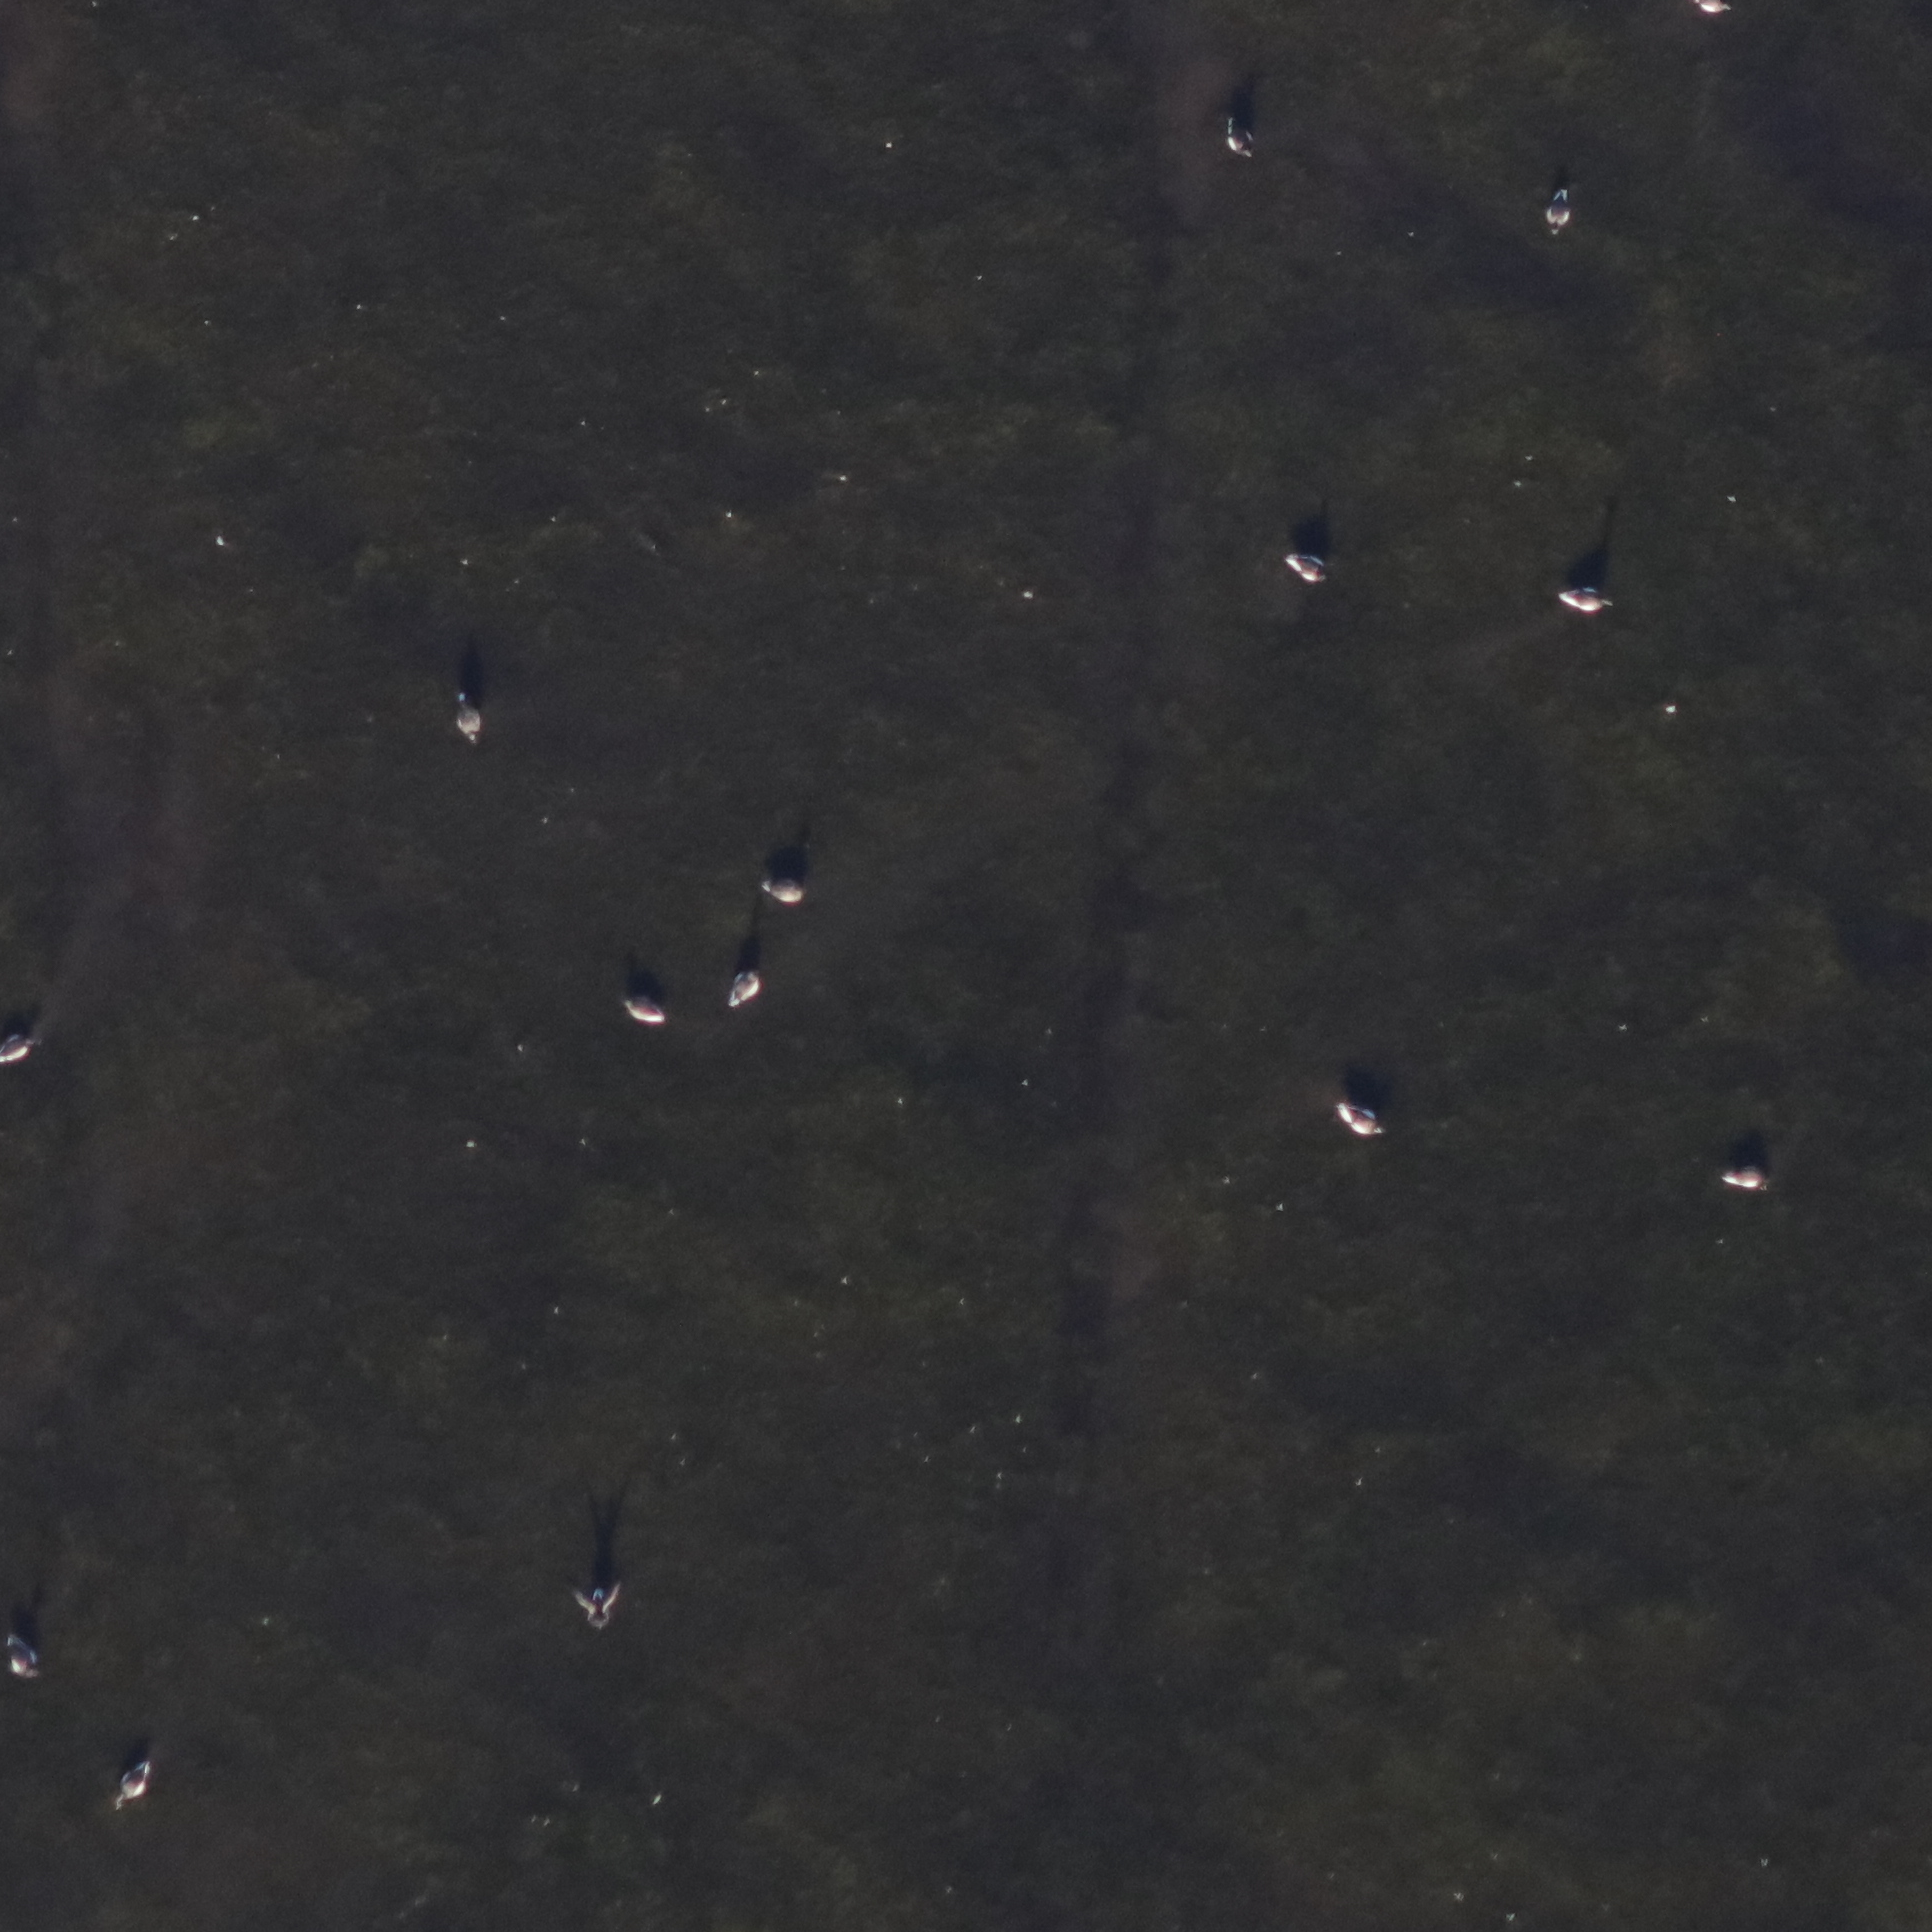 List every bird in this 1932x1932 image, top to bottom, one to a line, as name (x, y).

brant (1239, 137)
brant (1558, 210)
brant (1308, 565)
brant (1587, 600)
brant (469, 718)
brant (784, 887)
brant (741, 987)
brant (643, 1005)
brant (15, 1047)
brant (1359, 1117)
brant (1747, 1174)
brant (601, 1608)
brant (21, 1658)
brant (134, 1782)